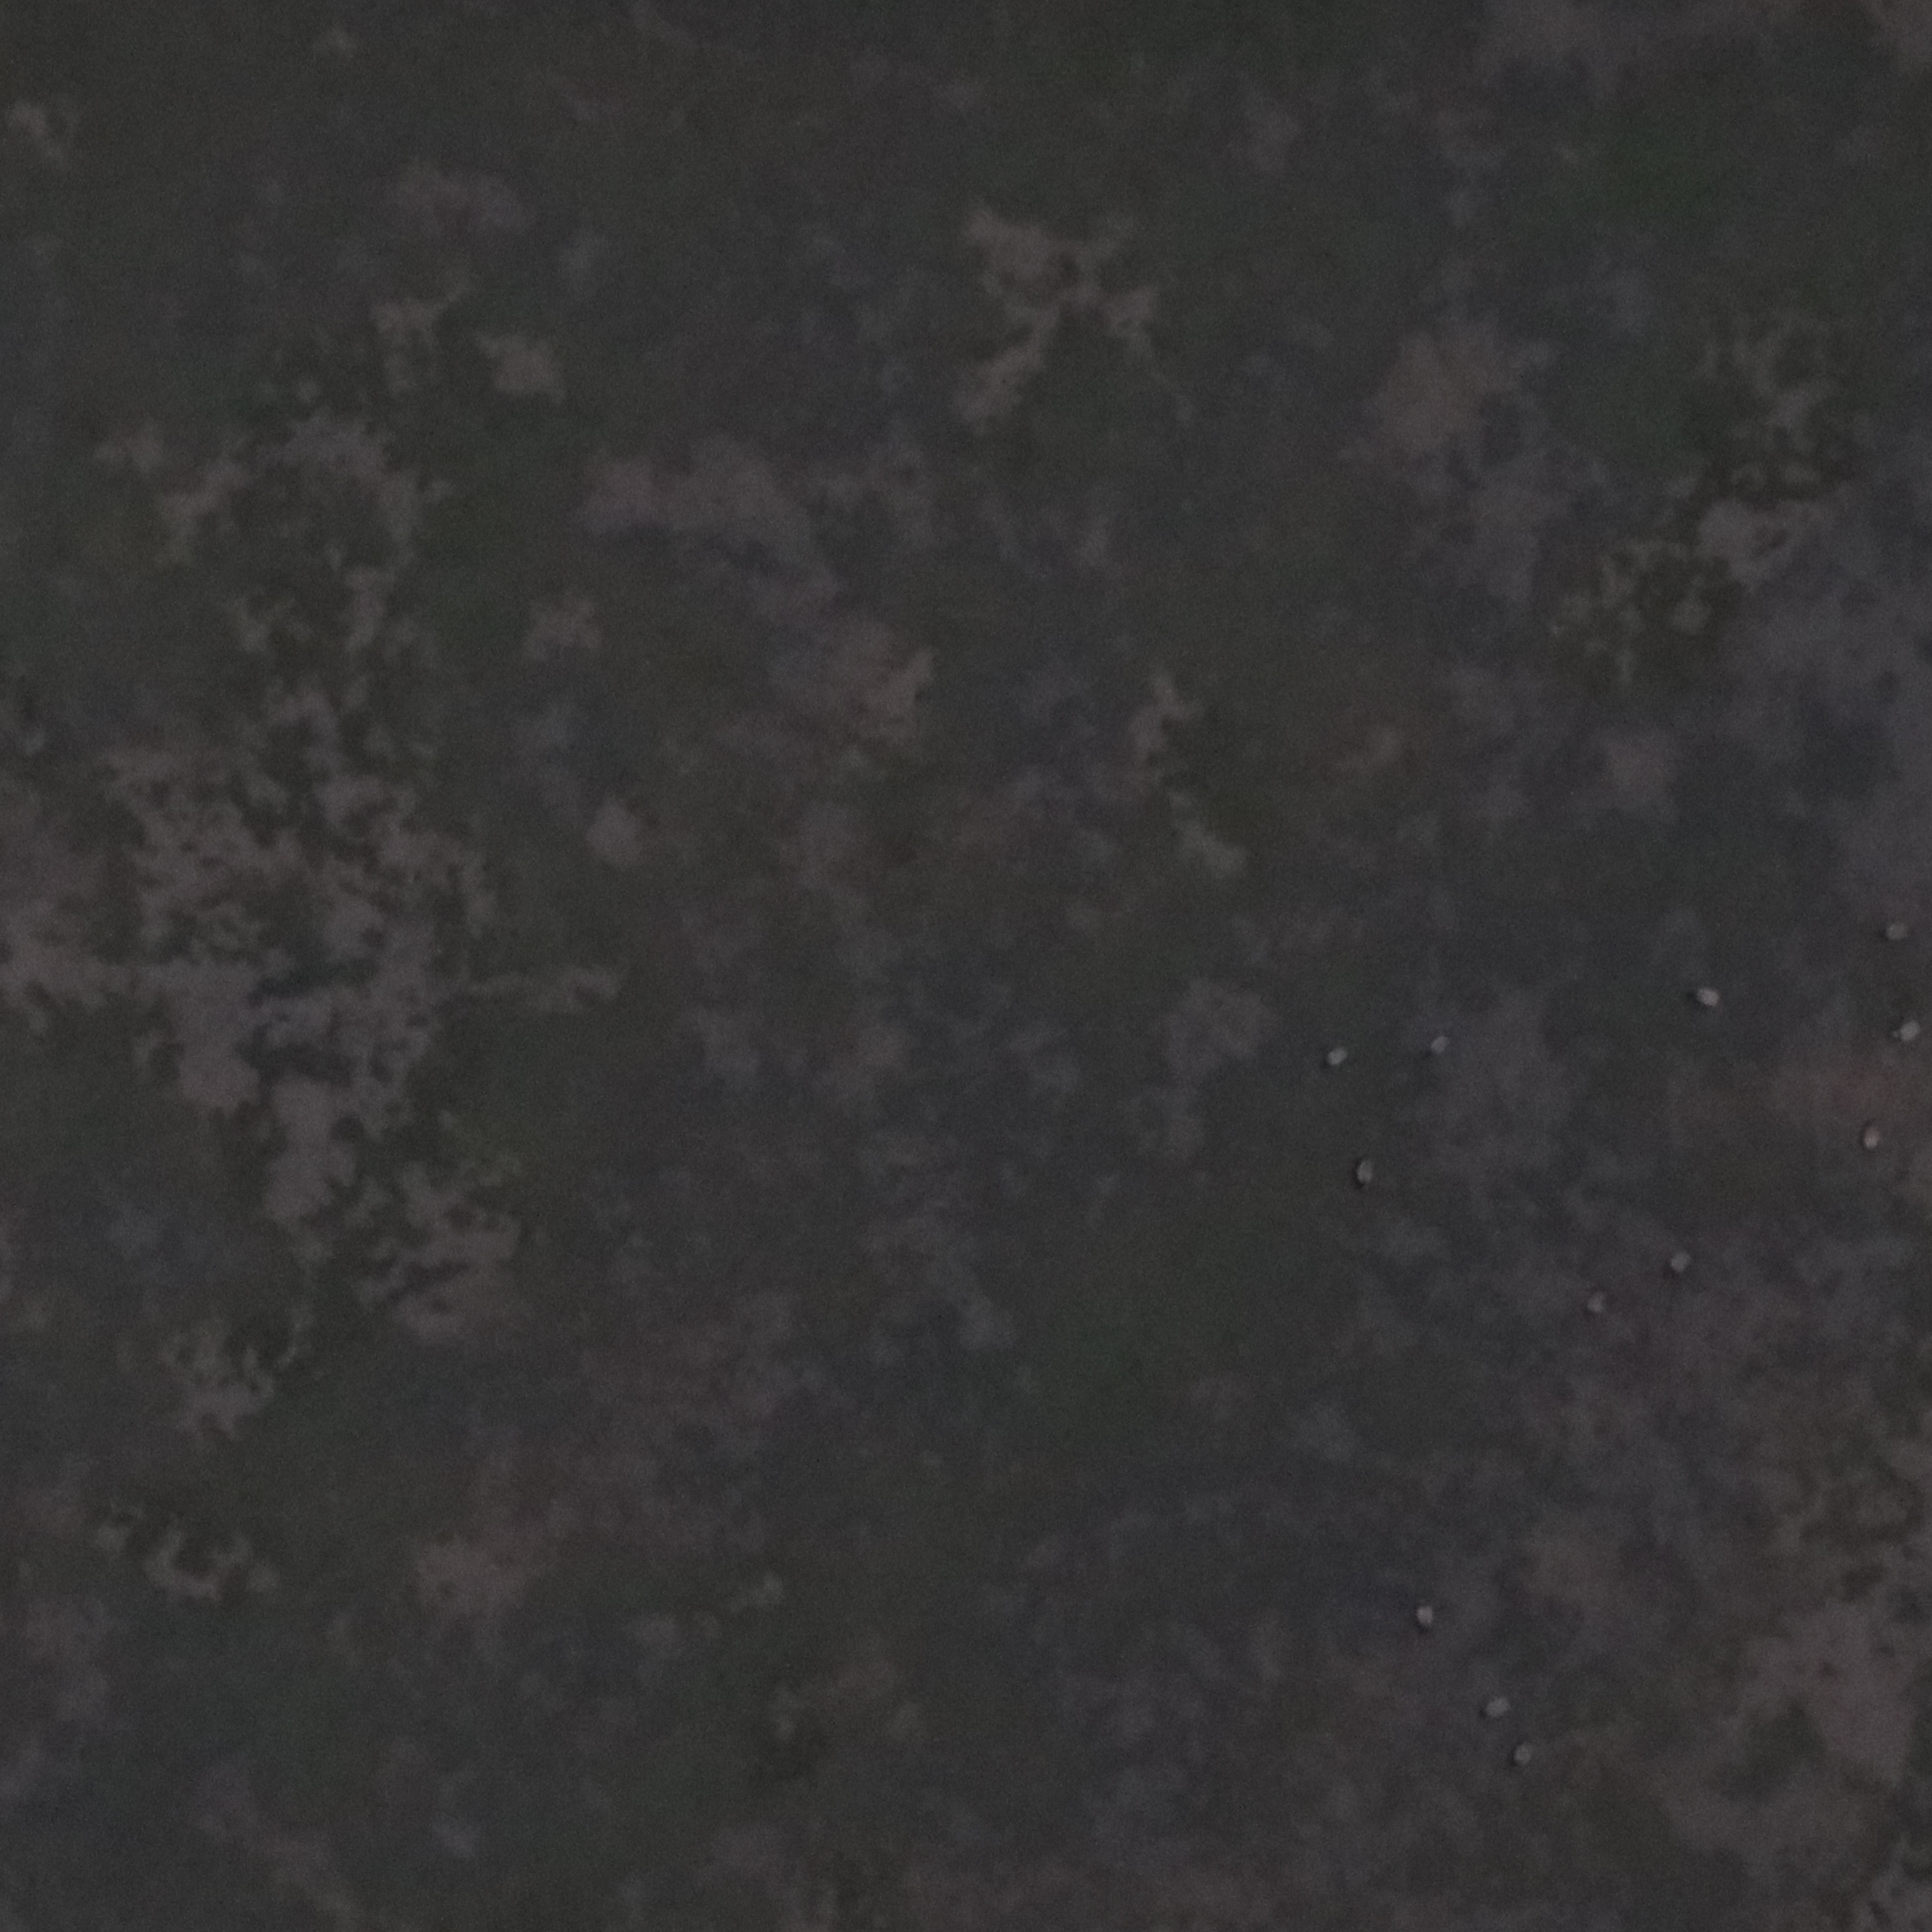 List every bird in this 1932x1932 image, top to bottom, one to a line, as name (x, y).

Canada goose (1902, 932)
Canada goose (1708, 1000)
Canada goose (1904, 1029)
Canada goose (1438, 1044)
Canada goose (1336, 1057)
Canada goose (1873, 1130)
Canada goose (1364, 1174)
Canada goose (1678, 1262)
Canada goose (1599, 1301)
Canada goose (1424, 1617)
Canada goose (1494, 1709)
Canada goose (1524, 1751)